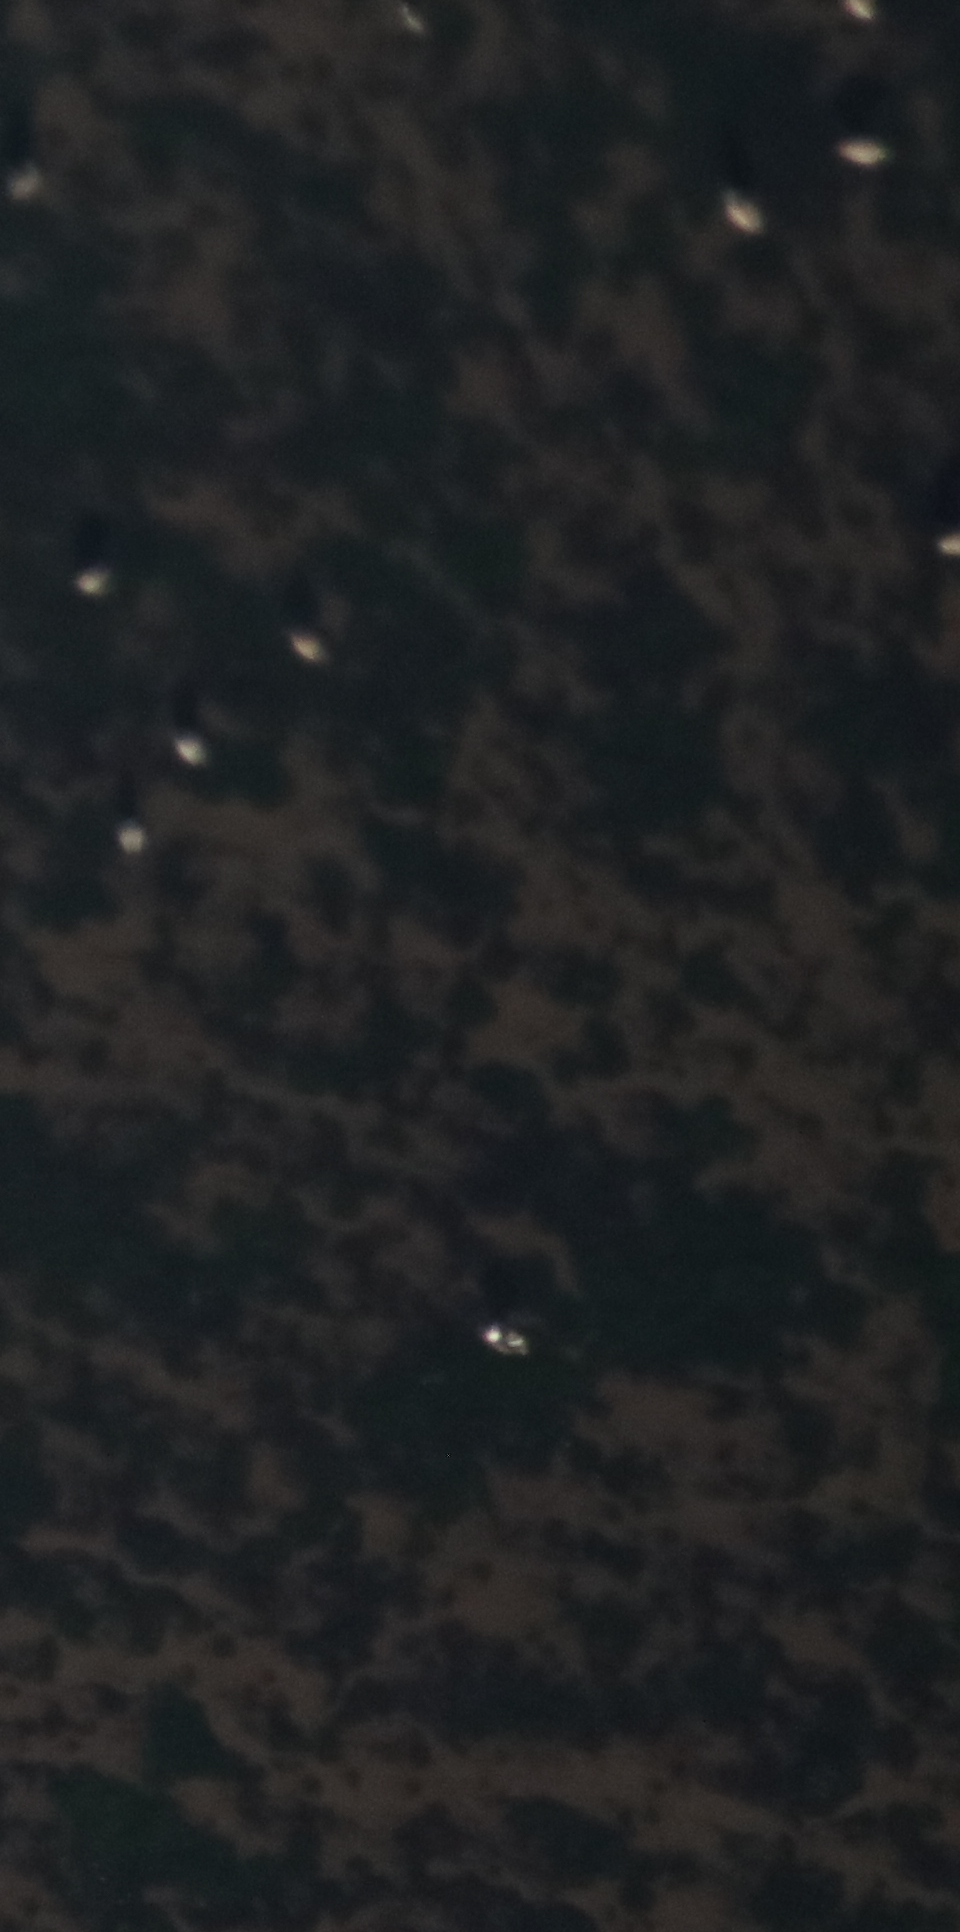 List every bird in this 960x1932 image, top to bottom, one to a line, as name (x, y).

Canada goose (861, 1)
Canada goose (413, 26)
Canada goose (863, 148)
Canada goose (24, 183)
Canada goose (746, 210)
Canada goose (93, 579)
Canada goose (308, 644)
Canada goose (198, 747)
Canada goose (133, 841)
Canada goose (509, 1342)